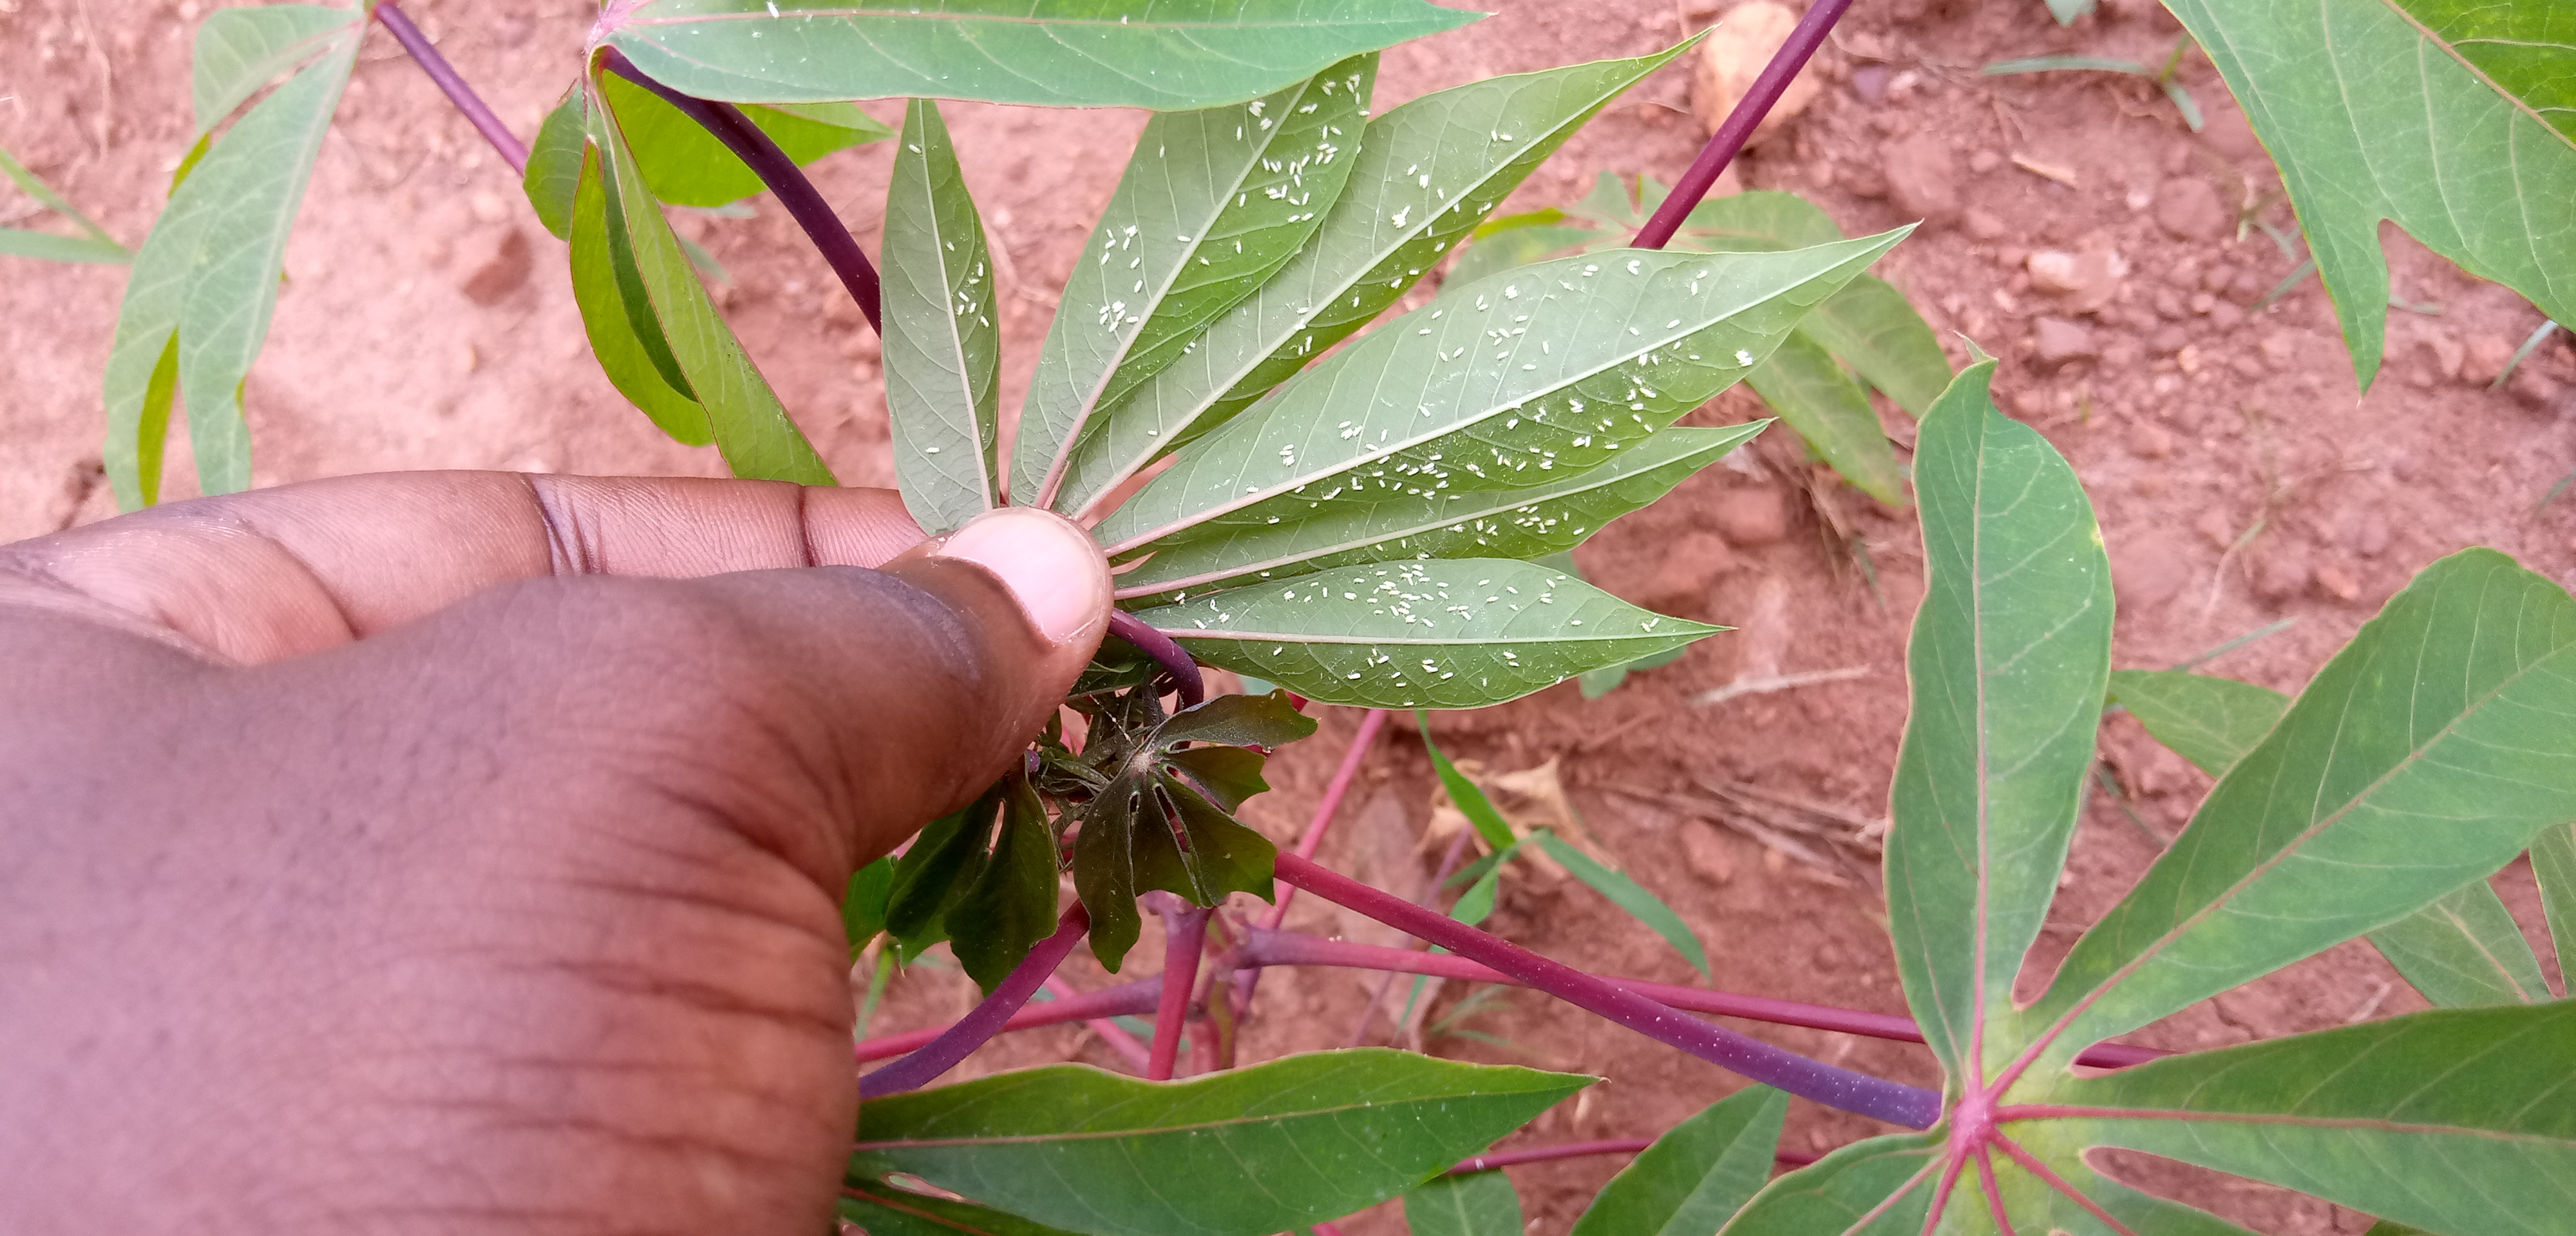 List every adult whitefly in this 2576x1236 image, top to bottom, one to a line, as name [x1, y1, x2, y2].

whitefly [766, 1, 782, 21]
whitefly [1348, 75, 1355, 82]
whitefly [1354, 75, 1360, 90]
whitefly [1323, 80, 1338, 88]
whitefly [1345, 80, 1355, 94]
whitefly [1320, 85, 1334, 97]
whitefly [1354, 91, 1361, 106]
whitefly [1251, 101, 1267, 108]
whitefly [1308, 103, 1318, 116]
whitefly [1252, 105, 1262, 113]
whitefly [1248, 106, 1261, 118]
whitefly [1298, 106, 1311, 114]
whitefly [1356, 109, 1372, 117]
whitefly [1260, 117, 1270, 129]
whitefly [1261, 120, 1274, 134]
whitefly [1320, 123, 1330, 141]
whitefly [1235, 124, 1245, 144]
whitefly [1329, 126, 1344, 136]
whitefly [1490, 129, 1498, 144]
whitefly [1499, 132, 1514, 143]
whitefly [907, 143, 923, 156]
whitefly [1316, 143, 1331, 151]
whitefly [1158, 144, 1167, 160]
whitefly [1326, 146, 1340, 155]
whitefly [1314, 153, 1325, 167]
whitefly [1322, 153, 1335, 165]
whitefly [1302, 154, 1311, 167]
whitefly [1262, 157, 1270, 172]
whitefly [1276, 160, 1283, 171]
whitefly [1289, 160, 1297, 177]
whitefly [1270, 162, 1280, 174]
whitefly [1296, 162, 1303, 176]
whitefly [1405, 162, 1419, 178]
whitefly [1423, 173, 1430, 191]
whitefly [1293, 174, 1303, 189]
whitefly [1418, 174, 1423, 189]
whitefly [1280, 183, 1287, 200]
whitefly [1265, 187, 1279, 194]
whitefly [1435, 187, 1446, 201]
whitefly [1301, 191, 1312, 206]
whitefly [1238, 192, 1246, 209]
whitefly [1267, 194, 1282, 201]
whitefly [1287, 197, 1300, 208]
whitefly [1452, 201, 1461, 214]
whitefly [1482, 201, 1493, 212]
whitefly [1402, 204, 1412, 216]
whitefly [1476, 206, 1482, 217]
whitefly [1300, 212, 1316, 223]
whitefly [1390, 214, 1406, 221]
whitefly [1287, 214, 1301, 225]
whitefly [1392, 220, 1406, 226]
whitefly [1396, 221, 1408, 231]
whitefly [1425, 223, 1435, 238]
whitefly [1124, 225, 1136, 237]
whitefly [1130, 227, 1139, 238]
whitefly [1104, 228, 1115, 239]
whitefly [1176, 234, 1193, 243]
whitefly [1121, 237, 1132, 253]
whitefly [1104, 238, 1117, 249]
whitefly [1234, 238, 1243, 255]
whitefly [945, 240, 957, 253]
whitefly [1434, 240, 1447, 255]
whitefly [1097, 251, 1113, 267]
whitefly [1198, 256, 1211, 268]
whitefly [1129, 258, 1141, 270]
whitefly [1627, 259, 1642, 267]
whitefly [976, 260, 986, 277]
whitefly [1584, 264, 1599, 273]
whitefly [1626, 266, 1639, 277]
whitefly [1407, 267, 1420, 277]
whitefly [1694, 268, 1710, 279]
whitefly [1582, 270, 1594, 278]
whitefly [967, 276, 983, 286]
whitefly [1133, 277, 1144, 296]
whitefly [1389, 277, 1403, 289]
whitefly [1689, 280, 1701, 297]
whitefly [1504, 284, 1517, 294]
whitefly [1504, 289, 1518, 298]
whitefly [957, 290, 971, 303]
whitefly [1474, 293, 1485, 309]
whitefly [1507, 293, 1519, 302]
whitefly [1351, 294, 1361, 309]
whitefly [1112, 299, 1122, 311]
whitefly [967, 301, 980, 315]
whitefly [956, 303, 966, 319]
whitefly [1113, 303, 1126, 314]
whitefly [1477, 303, 1491, 312]
whitefly [1098, 304, 1112, 315]
whitefly [1295, 305, 1310, 315]
whitefly [1429, 308, 1445, 321]
whitefly [1114, 308, 1127, 321]
whitefly [1097, 312, 1110, 327]
whitefly [1512, 314, 1530, 323]
whitefly [978, 314, 991, 329]
whitefly [1125, 315, 1141, 324]
whitefly [1665, 317, 1683, 330]
whitefly [1107, 321, 1120, 334]
whitefly [1627, 324, 1642, 337]
whitefly [1510, 326, 1528, 336]
whitefly [1497, 327, 1511, 339]
whitefly [1416, 328, 1434, 336]
whitefly [1486, 329, 1498, 339]
whitefly [1305, 335, 1316, 346]
whitefly [1492, 336, 1504, 348]
whitefly [1541, 339, 1551, 356]
whitefly [1672, 339, 1683, 351]
whitefly [1188, 341, 1198, 350]
whitefly [1305, 344, 1312, 353]
whitefly [1296, 344, 1304, 357]
whitefly [1452, 344, 1466, 360]
whitefly [1182, 346, 1192, 356]
whitefly [1495, 349, 1511, 361]
whitefly [1734, 350, 1750, 357]
whitefly [1438, 350, 1449, 363]
whitefly [1642, 351, 1649, 367]
whitefly [1637, 353, 1643, 366]
whitefly [1651, 353, 1661, 368]
whitefly [1687, 353, 1701, 362]
whitefly [1738, 356, 1754, 365]
whitefly [1740, 361, 1754, 370]
whitefly [1520, 362, 1538, 372]
whitefly [1630, 376, 1643, 386]
whitefly [1638, 386, 1651, 396]
whitefly [1628, 388, 1636, 402]
whitefly [1643, 392, 1658, 399]
whitefly [1625, 393, 1633, 402]
whitefly [1567, 398, 1579, 406]
whitefly [1631, 402, 1645, 407]
whitefly [1418, 403, 1432, 419]
whitefly [1569, 404, 1584, 411]
whitefly [1537, 406, 1548, 418]
whitefly [1629, 406, 1643, 411]
whitefly [1571, 408, 1584, 415]
whitefly [1630, 413, 1643, 424]
whitefly [1509, 418, 1519, 431]
whitefly [1601, 418, 1613, 428]
whitefly [1506, 418, 1513, 428]
whitefly [1338, 420, 1352, 431]
whitefly [1595, 423, 1606, 434]
whitefly [1642, 423, 1654, 435]
whitefly [1353, 424, 1363, 437]
whitefly [1379, 426, 1389, 444]
whitefly [1340, 427, 1352, 438]
whitefly [1145, 429, 1159, 437]
whitefly [1344, 431, 1354, 441]
whitefly [1584, 433, 1593, 449]
whitefly [1571, 436, 1582, 445]
whitefly [1573, 438, 1586, 449]
whitefly [1281, 442, 1296, 451]
whitefly [1364, 442, 1380, 453]
whitefly [1602, 442, 1620, 452]
whitefly [923, 444, 943, 455]
whitefly [1490, 445, 1499, 458]
whitefly [1528, 446, 1541, 455]
whitefly [1278, 450, 1294, 456]
whitefly [1541, 451, 1557, 460]
whitefly [1428, 452, 1443, 462]
whitefly [1497, 453, 1504, 467]
whitefly [1282, 454, 1295, 465]
whitefly [1377, 454, 1391, 466]
whitefly [1286, 458, 1296, 467]
whitefly [1502, 458, 1511, 468]
whitefly [1539, 459, 1553, 467]
whitefly [1515, 460, 1528, 474]
whitefly [1421, 462, 1435, 471]
whitefly [1394, 462, 1408, 474]
whitefly [1470, 463, 1480, 471]
whitefly [1465, 464, 1475, 473]
whitefly [1542, 465, 1554, 471]
whitefly [1422, 467, 1435, 474]
whitefly [1407, 467, 1420, 477]
whitefly [1428, 469, 1439, 475]
whitefly [1370, 470, 1385, 478]
whitefly [1475, 470, 1486, 480]
whitefly [1434, 472, 1450, 479]
whitefly [1351, 475, 1358, 487]
whitefly [1378, 478, 1387, 489]
whitefly [1436, 479, 1448, 489]
whitefly [1392, 480, 1403, 494]
whitefly [1244, 484, 1261, 494]
whitefly [1294, 484, 1307, 494]
whitefly [1332, 485, 1344, 496]
whitefly [1351, 485, 1365, 492]
whitefly [1410, 487, 1421, 494]
whitefly [1422, 489, 1437, 497]
whitefly [1446, 493, 1463, 501]
whitefly [1321, 494, 1334, 501]
whitefly [1307, 500, 1319, 510]
whitefly [1526, 505, 1539, 515]
whitefly [1516, 505, 1529, 514]
whitefly [1562, 510, 1571, 523]
whitefly [1528, 516, 1541, 522]
whitefly [1265, 516, 1282, 525]
whitefly [1513, 516, 1527, 527]
whitefly [1479, 518, 1484, 530]
whitefly [1544, 518, 1557, 523]
whitefly [1475, 520, 1481, 532]
whitefly [1523, 521, 1535, 529]
whitefly [1539, 521, 1546, 530]
whitefly [1452, 521, 1466, 534]
whitefly [1544, 522, 1557, 526]
whitefly [1485, 524, 1498, 535]
whitefly [1572, 526, 1586, 538]
whitefly [1536, 529, 1549, 535]
whitefly [1399, 538, 1408, 550]
whitefly [1475, 538, 1488, 547]
whitefly [1374, 541, 1385, 553]
whitefly [1418, 552, 1431, 559]
whitefly [1410, 563, 1426, 571]
whitefly [1397, 563, 1409, 572]
whitefly [1410, 569, 1424, 577]
whitefly [1258, 570, 1271, 577]
whitefly [1374, 570, 1388, 577]
whitefly [1398, 572, 1414, 578]
whitefly [1555, 574, 1567, 581]
whitefly [1416, 576, 1432, 583]
whitefly [1352, 577, 1367, 585]
whitefly [1545, 577, 1556, 590]
whitefly [1408, 577, 1415, 586]
whitefly [1477, 577, 1490, 587]
whitefly [1309, 580, 1320, 589]
whitefly [1382, 580, 1397, 588]
whitefly [1435, 581, 1450, 589]
whitefly [1378, 585, 1392, 591]
whitefly [1505, 585, 1520, 596]
whitefly [1321, 585, 1329, 599]
whitefly [1372, 586, 1380, 596]
whitefly [1387, 589, 1401, 596]
whitefly [1283, 590, 1293, 597]
whitefly [1437, 590, 1450, 601]
whitefly [1420, 592, 1436, 603]
whitefly [1538, 592, 1553, 598]
whitefly [1173, 592, 1187, 602]
whitefly [1283, 592, 1296, 603]
whitefly [1343, 592, 1358, 599]
whitefly [1400, 593, 1412, 599]
whitefly [1303, 594, 1312, 603]
whitefly [1484, 594, 1500, 603]
whitefly [1343, 595, 1355, 602]
whitefly [1410, 595, 1421, 601]
whitefly [1365, 597, 1379, 604]
whitefly [1539, 597, 1555, 604]
whitefly [1399, 601, 1412, 610]
whitefly [1508, 602, 1520, 612]
whitefly [1388, 604, 1400, 617]
whitefly [1444, 604, 1458, 612]
whitefly [1457, 604, 1470, 611]
whitefly [1397, 607, 1410, 615]
whitefly [1372, 608, 1385, 617]
whitefly [1460, 610, 1473, 623]
whitefly [1218, 612, 1226, 620]
whitefly [1220, 613, 1231, 624]
whitefly [1403, 613, 1417, 619]
whitefly [1421, 617, 1435, 630]
whitefly [1648, 617, 1662, 628]
whitefly [1193, 619, 1207, 630]
whitefly [1405, 619, 1418, 624]
whitefly [1569, 619, 1584, 627]
whitefly [1639, 621, 1652, 633]
whitefly [1271, 644, 1284, 658]
whitefly [1370, 646, 1378, 658]
whitefly [1502, 650, 1518, 660]
whitefly [1376, 655, 1390, 665]
whitefly [1366, 656, 1376, 669]
whitefly [1420, 659, 1435, 665]
whitefly [1507, 660, 1520, 668]
whitefly [1421, 664, 1432, 670]
whitefly [1426, 666, 1439, 675]
whitefly [1388, 669, 1403, 679]
whitefly [1439, 670, 1455, 682]
whitefly [1344, 671, 1363, 682]
whitefly [1554, 674, 1564, 686]
whitefly [1481, 675, 1490, 688]
whitefly [1394, 682, 1408, 688]
whitefly [1269, 690, 1278, 702]
whitefly [1402, 700, 1416, 707]
whitefly [1222, 851, 1233, 861]